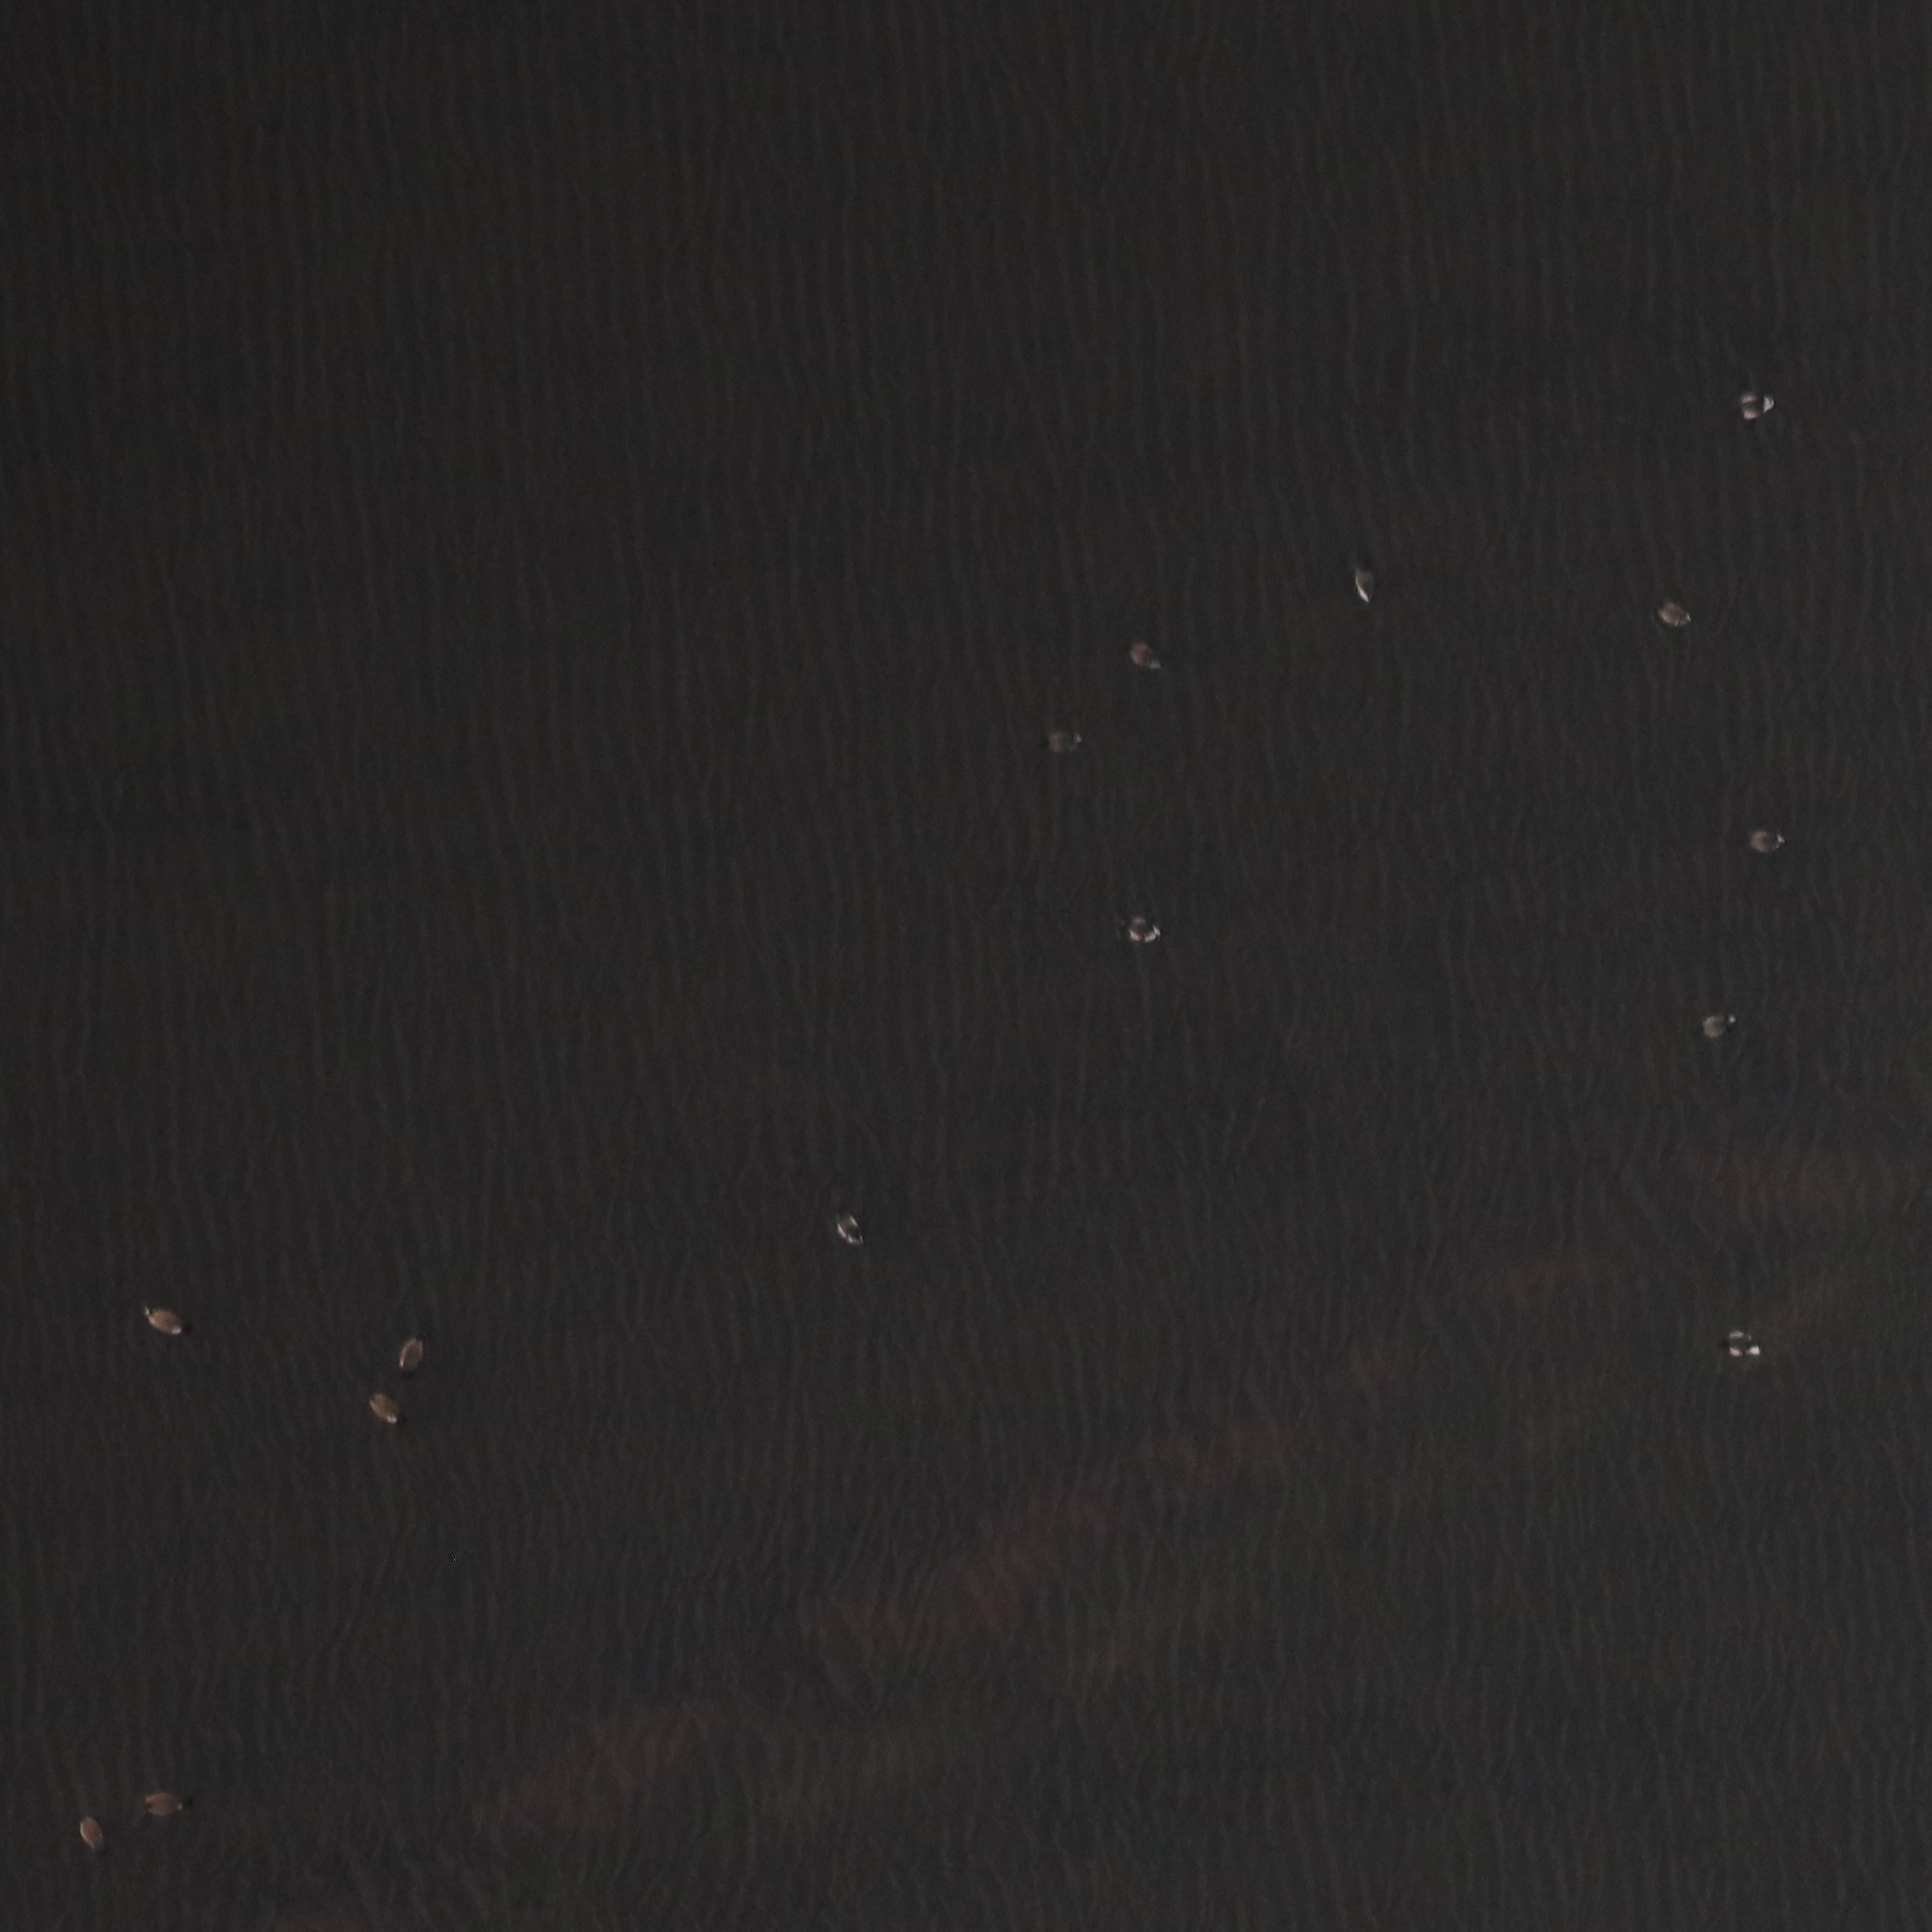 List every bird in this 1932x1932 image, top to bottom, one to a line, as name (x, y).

brant (1756, 404)
brant (1363, 577)
brant (1674, 615)
brant (1144, 652)
brant (1061, 740)
brant (1766, 839)
brant (1141, 928)
brant (1720, 1024)
brant (849, 1228)
Canada goose (166, 1320)
brant (1741, 1344)
Canada goose (411, 1354)
Canada goose (386, 1405)
Canada goose (163, 1803)
Canada goose (89, 1834)